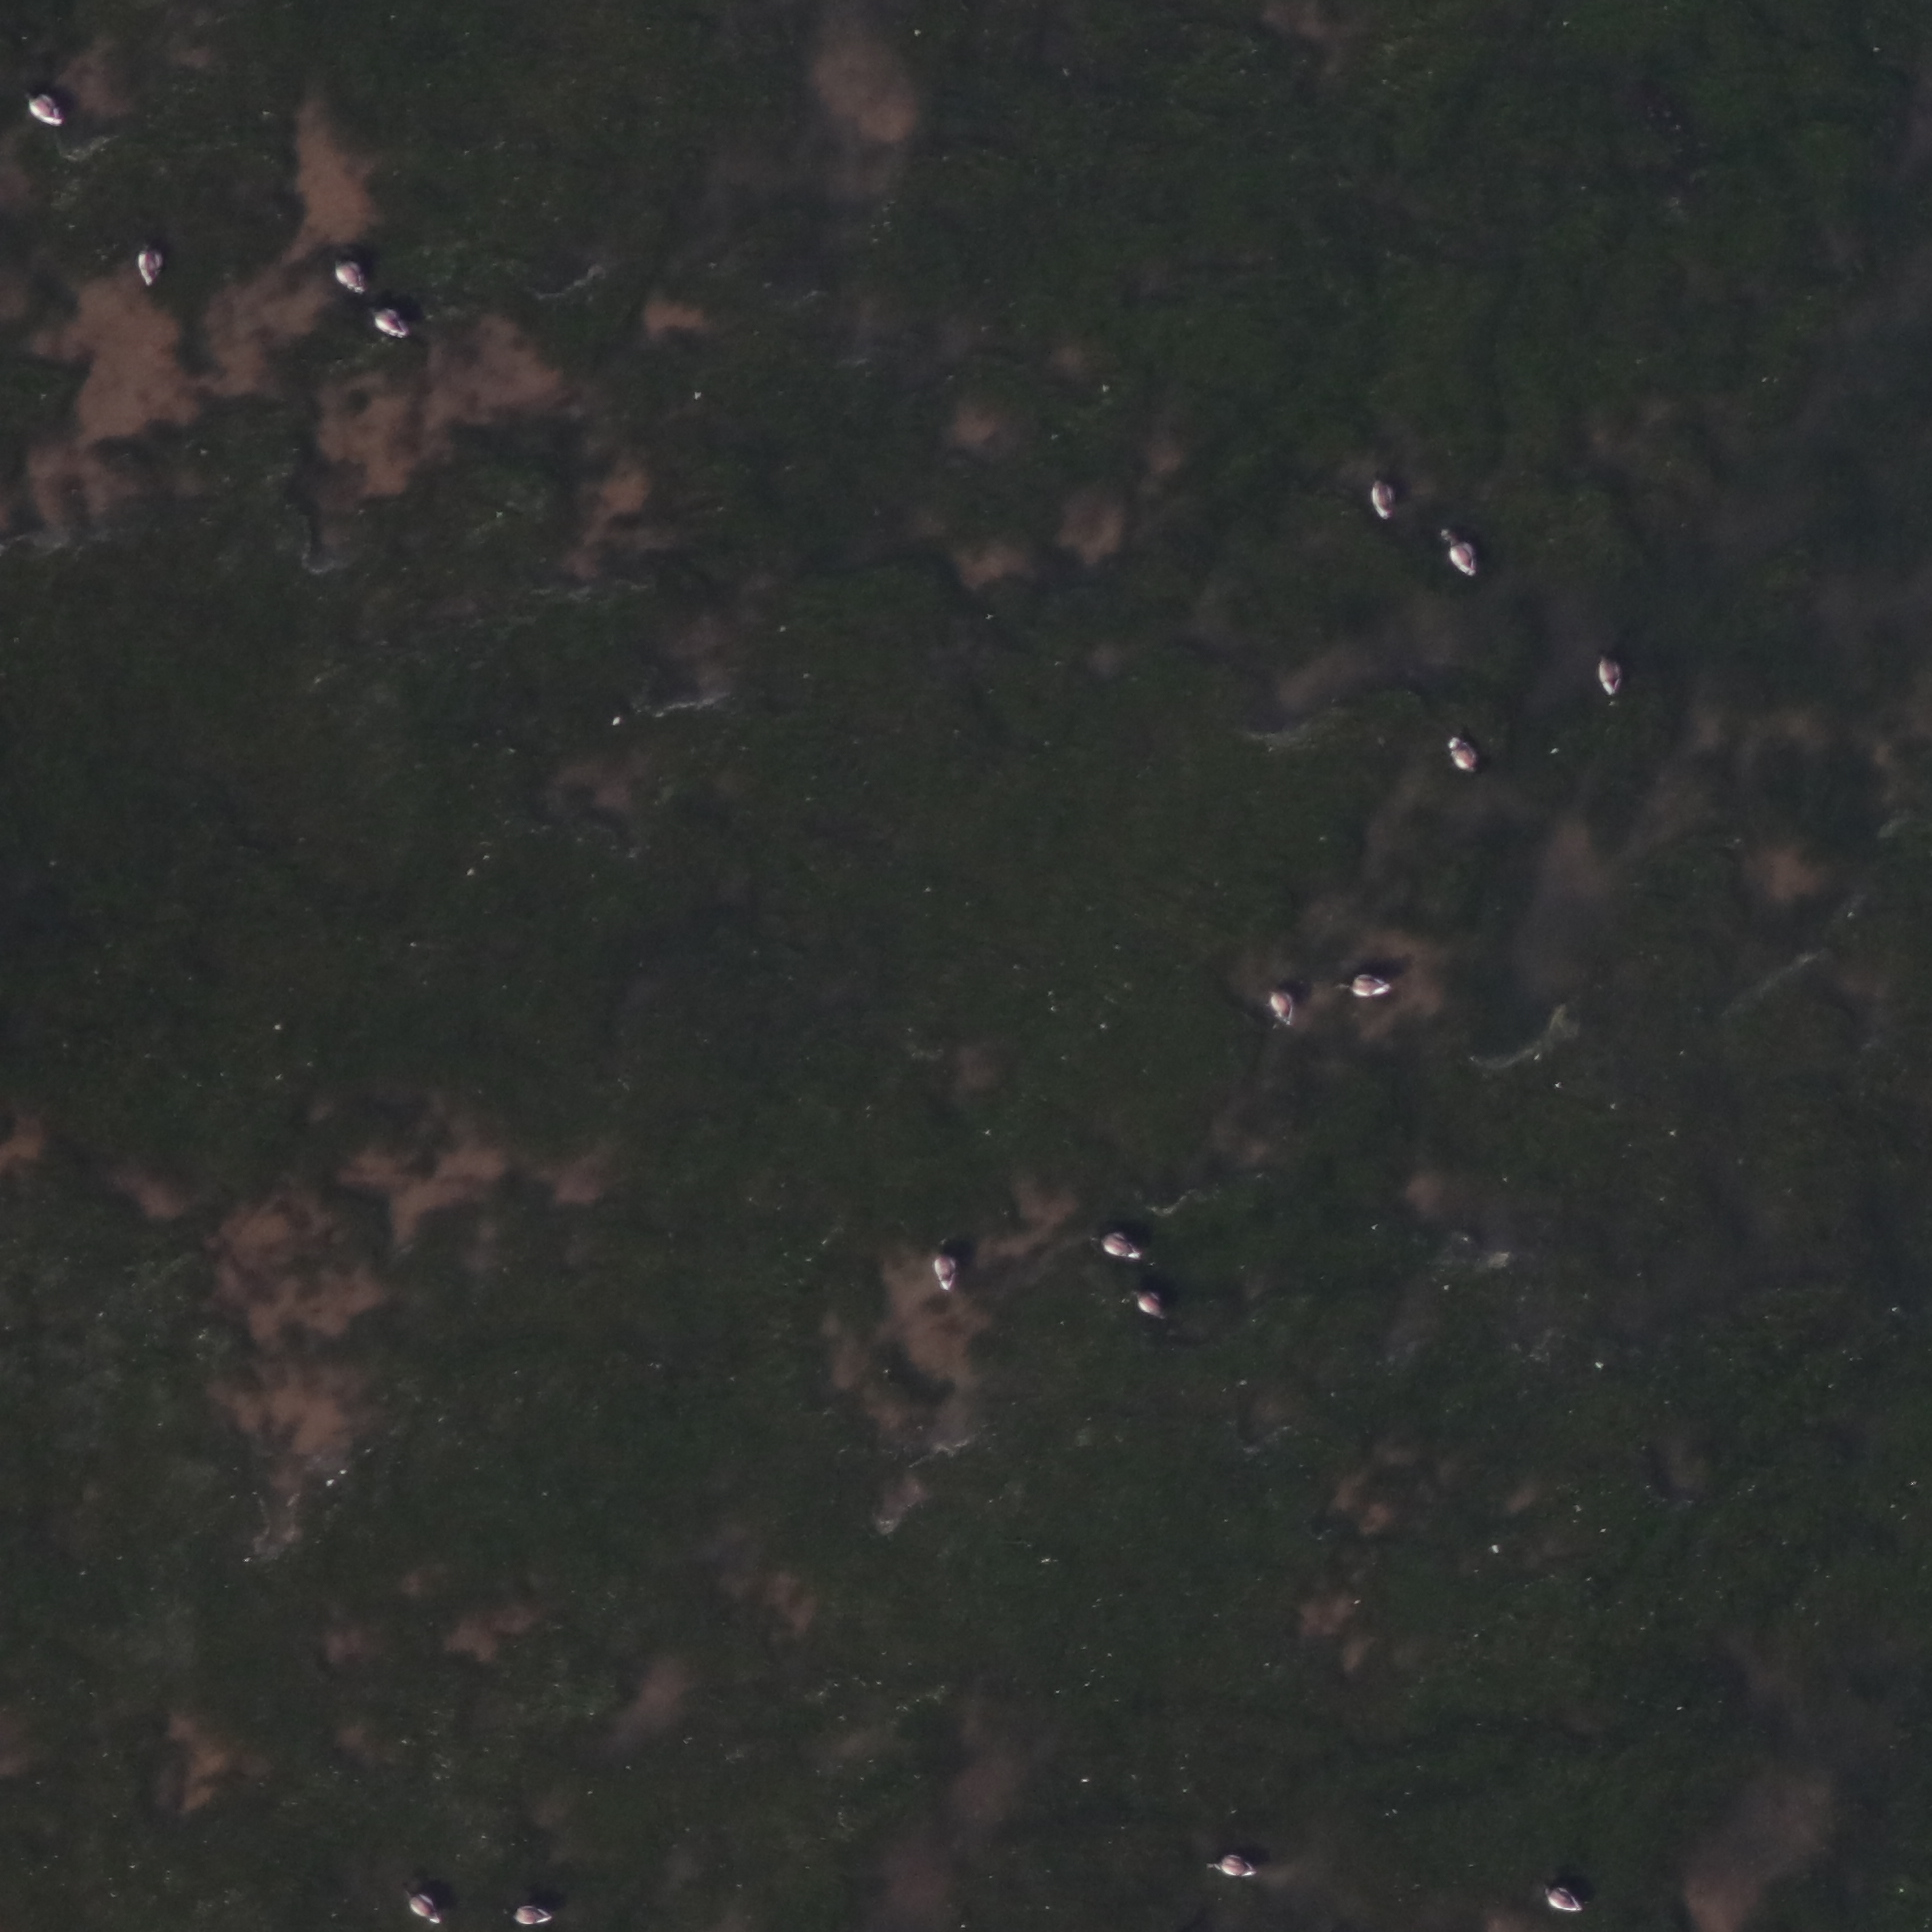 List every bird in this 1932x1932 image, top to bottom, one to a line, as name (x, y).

brant (44, 109)
brant (152, 264)
brant (350, 275)
brant (391, 323)
brant (1382, 498)
brant (1462, 555)
brant (1610, 674)
brant (1464, 752)
brant (1367, 985)
brant (1283, 1006)
brant (1119, 1244)
brant (947, 1267)
brant (1149, 1302)
brant (1233, 1864)
brant (1562, 1897)
brant (425, 1904)
brant (528, 1915)